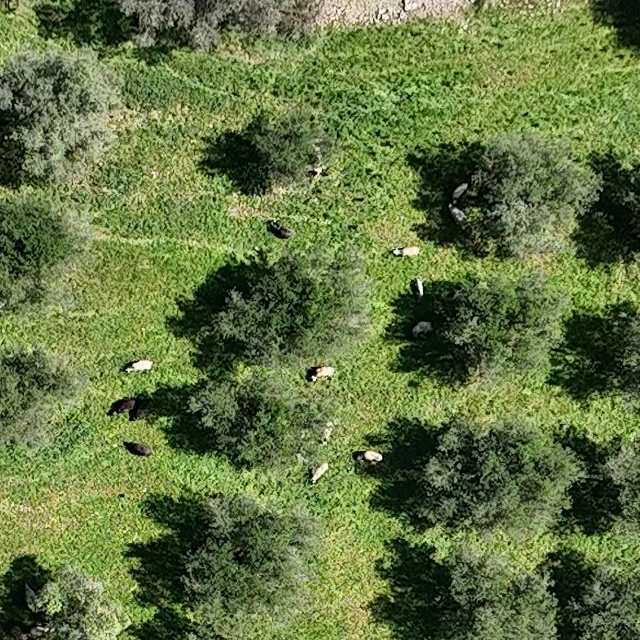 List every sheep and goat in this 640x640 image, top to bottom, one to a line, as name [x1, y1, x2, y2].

sheep [453, 183, 467, 199]
sheep [449, 204, 467, 221]
sheep [269, 219, 293, 238]
sheep [393, 247, 419, 258]
sheep [416, 278, 424, 297]
sheep [412, 321, 434, 336]
sheep [126, 361, 154, 373]
sheep [312, 367, 335, 380]
sheep [112, 399, 134, 415]
sheep [323, 421, 333, 442]
sheep [124, 442, 152, 456]
sheep [357, 450, 383, 462]
sheep [310, 463, 328, 483]
sheep [24, 583, 40, 611]
sheep [11, 625, 29, 639]
sheep [31, 625, 58, 636]